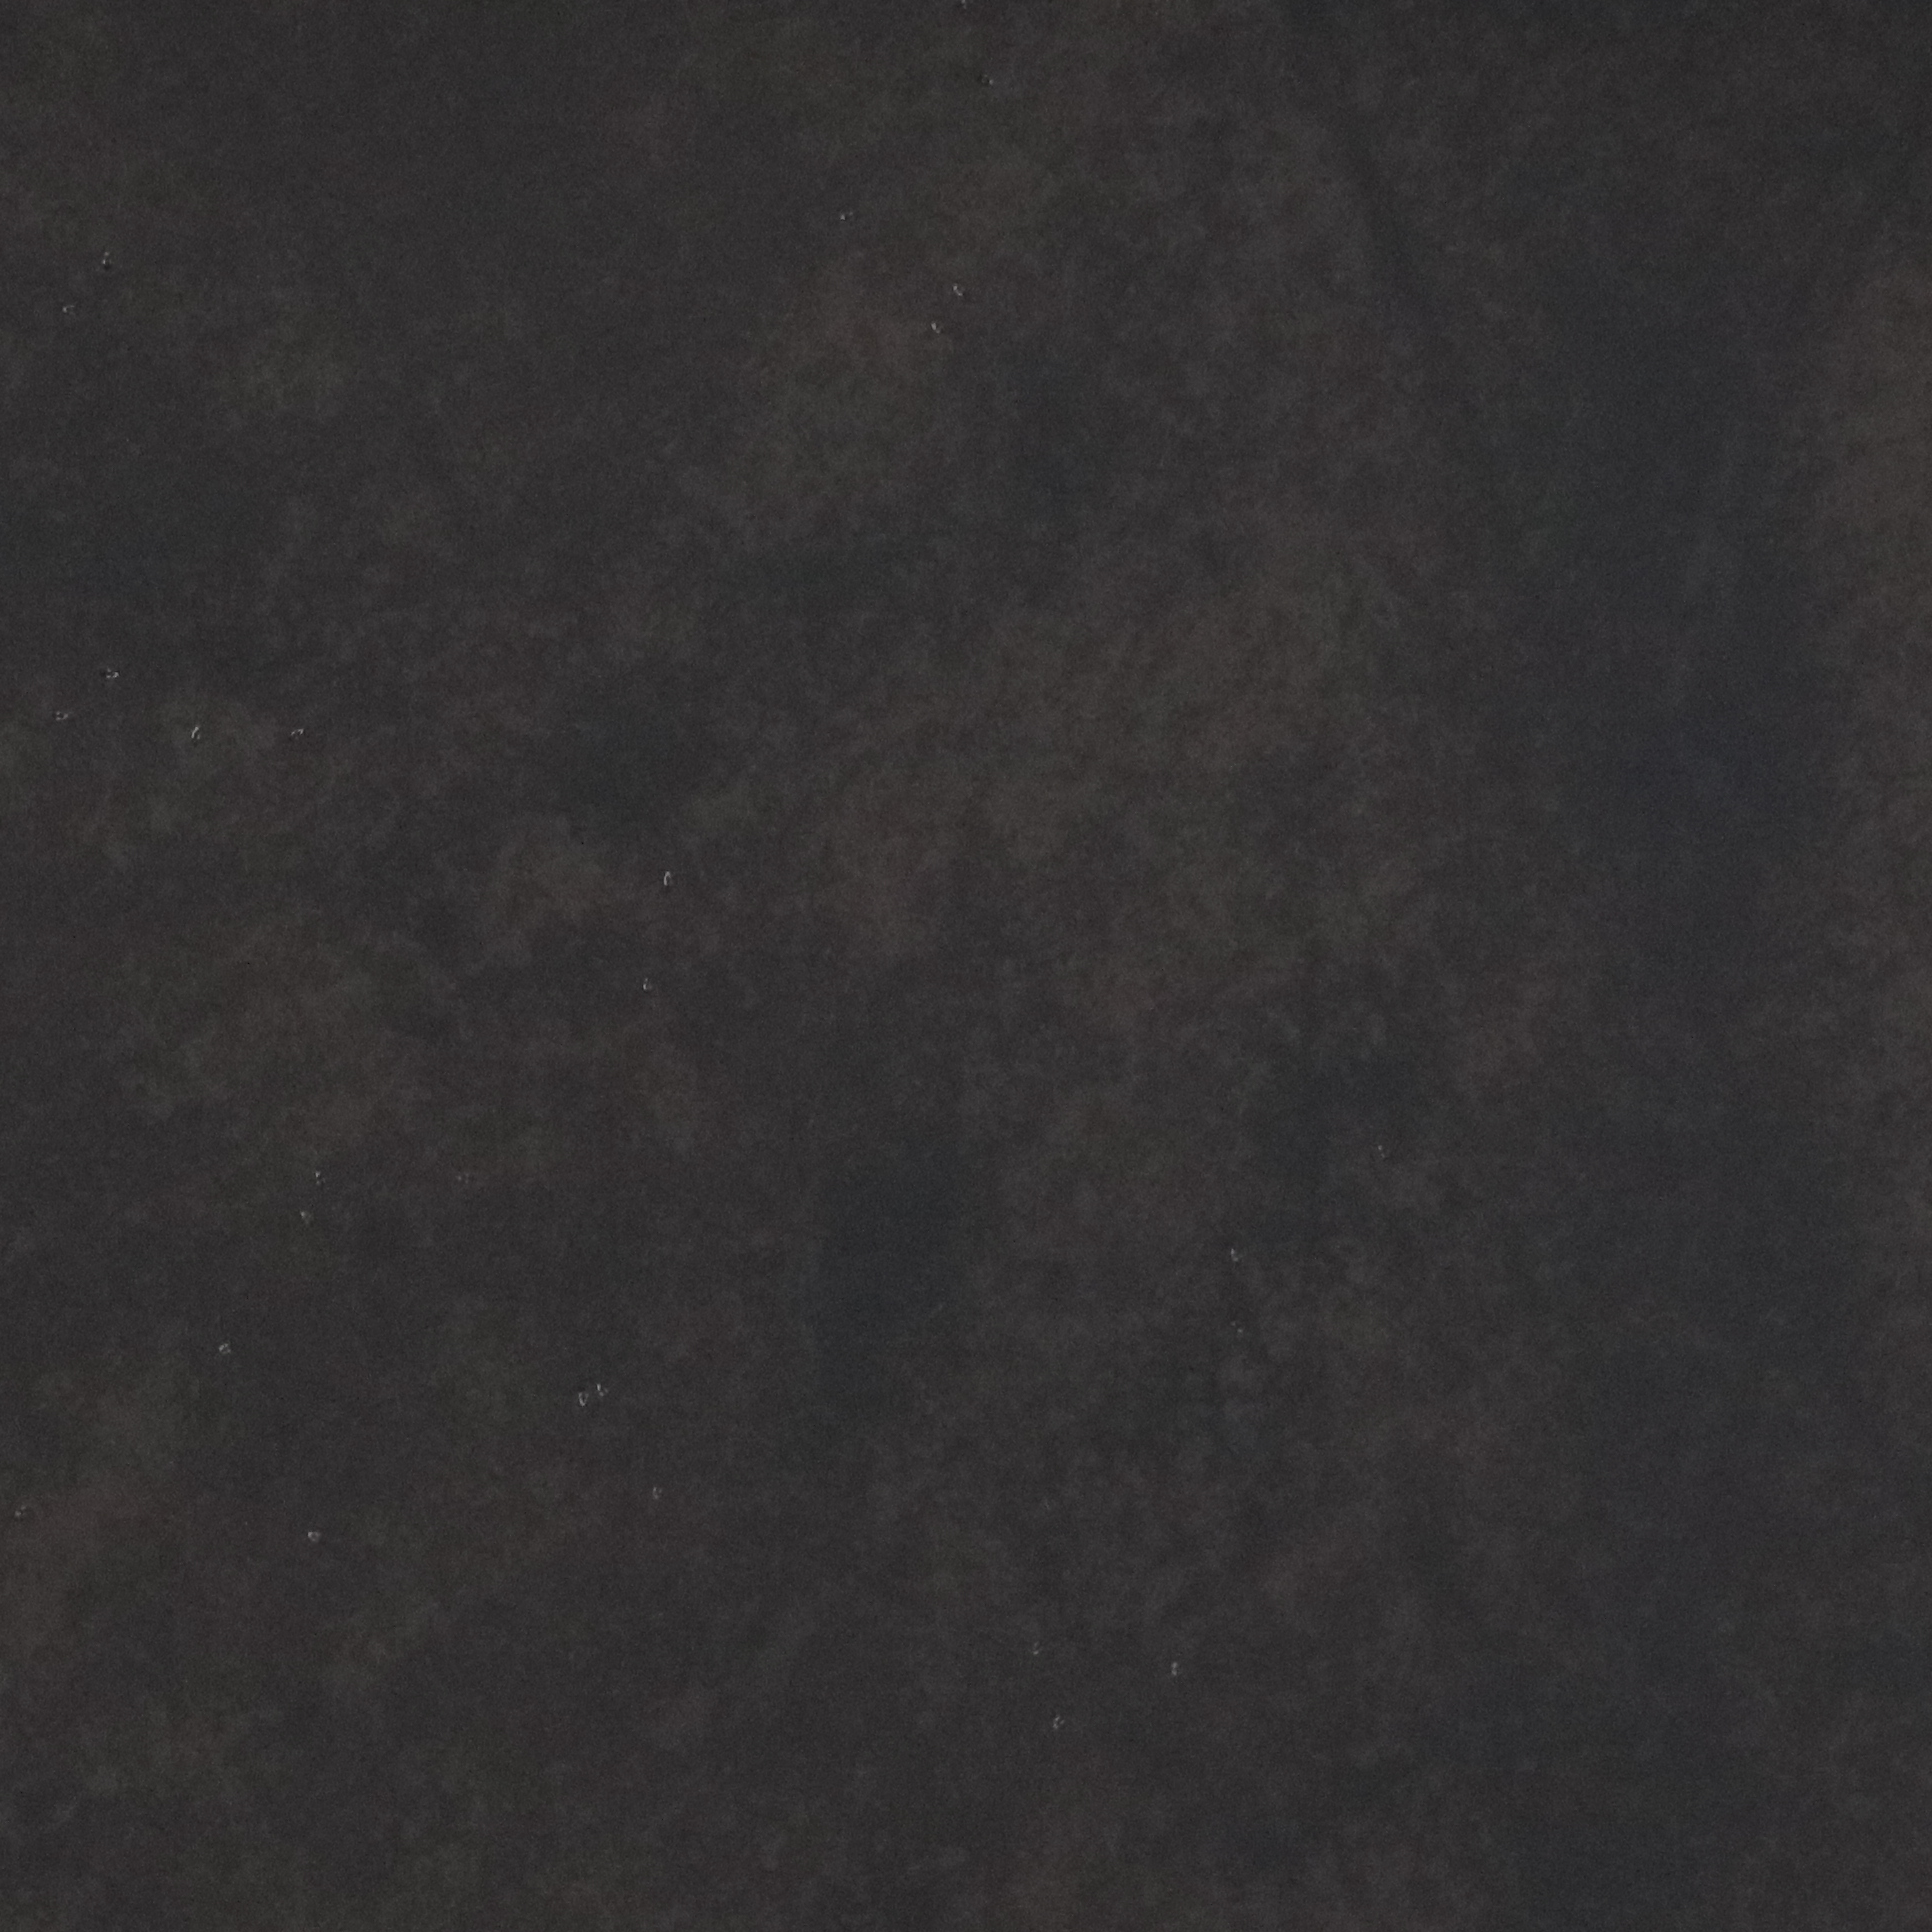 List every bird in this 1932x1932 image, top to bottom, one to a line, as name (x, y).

brant (986, 79)
brant (845, 216)
brant (108, 261)
brant (955, 287)
brant (69, 312)
brant (934, 324)
brant (113, 674)
brant (59, 716)
brant (193, 732)
brant (296, 733)
brant (669, 878)
brant (645, 985)
brant (1384, 1150)
brant (322, 1177)
brant (462, 1177)
brant (306, 1216)
brant (1237, 1257)
brant (1240, 1327)
brant (219, 1346)
brant (600, 1391)
brant (584, 1397)
brant (659, 1496)
brant (17, 1506)
brant (313, 1541)
brant (1040, 1650)
brant (1174, 1666)
brant (1061, 1735)